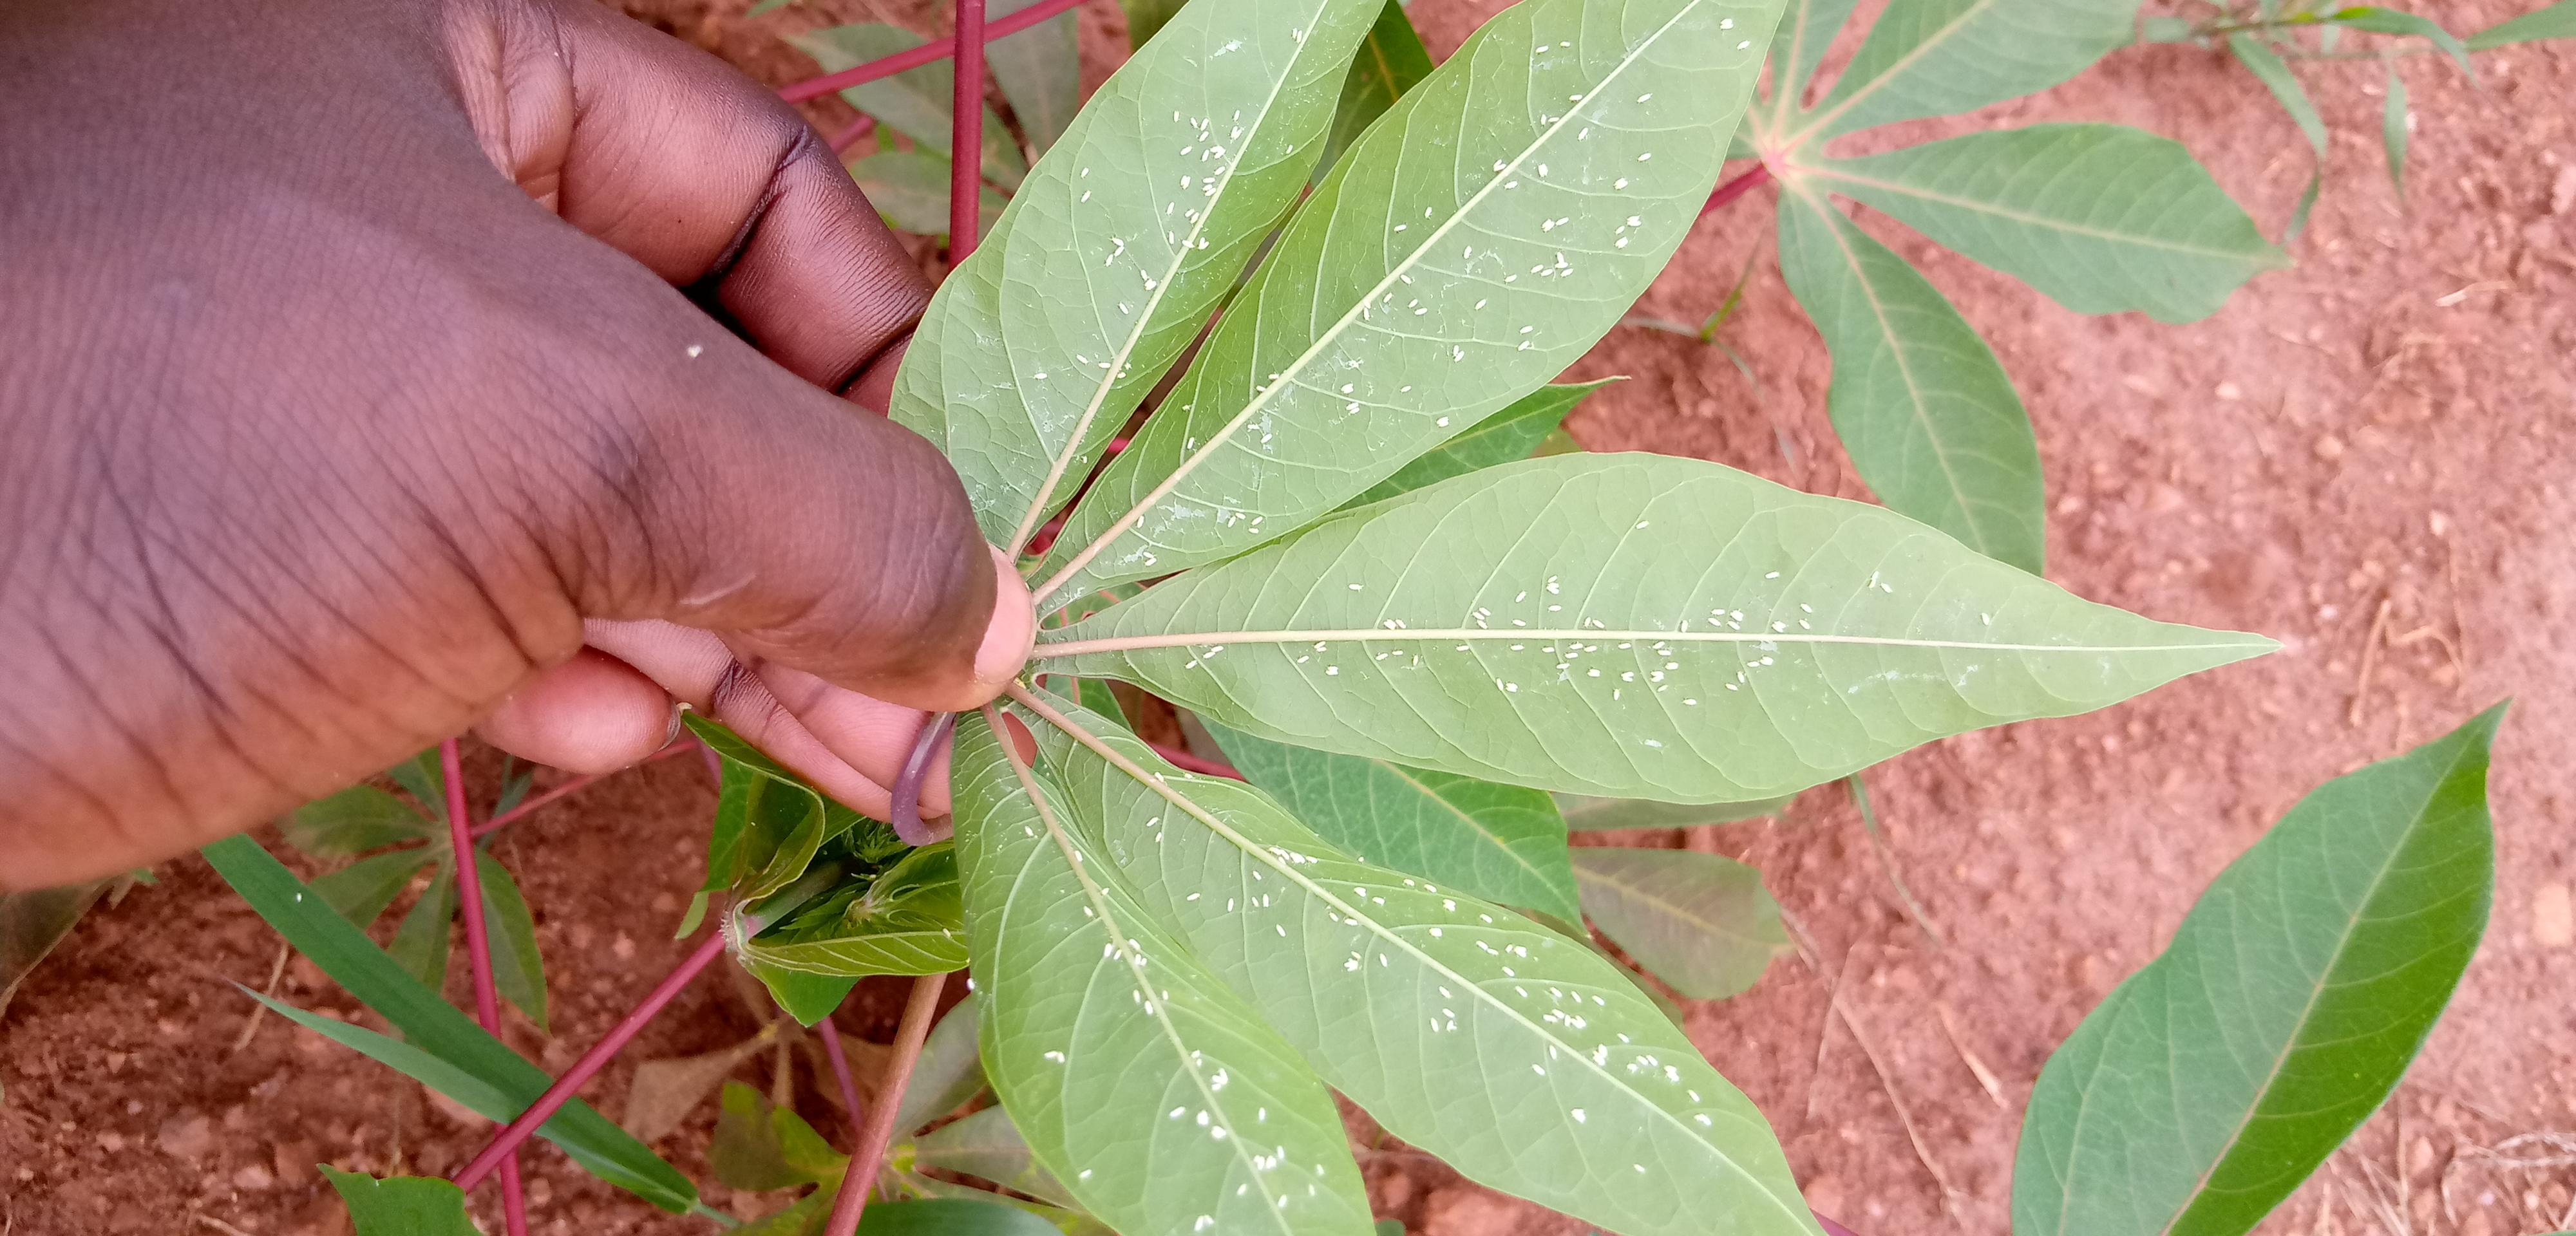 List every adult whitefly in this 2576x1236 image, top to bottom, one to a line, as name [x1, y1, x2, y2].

whitefly [1719, 17, 1735, 24]
whitefly [1718, 24, 1734, 31]
whitefly [1292, 25, 1298, 41]
whitefly [1296, 28, 1304, 45]
whitefly [1735, 37, 1752, 53]
whitefly [1558, 39, 1572, 49]
whitefly [1225, 43, 1236, 53]
whitefly [1534, 44, 1551, 55]
whitefly [1634, 91, 1654, 104]
whitefly [1567, 93, 1584, 102]
whitefly [1233, 108, 1242, 122]
whitefly [1173, 109, 1180, 123]
whitefly [1539, 111, 1547, 126]
whitefly [1189, 115, 1200, 130]
whitefly [1200, 116, 1210, 130]
whitefly [1548, 116, 1561, 123]
whitefly [1230, 125, 1238, 140]
whitefly [1577, 125, 1591, 144]
whitefly [1234, 128, 1243, 140]
whitefly [1198, 129, 1211, 144]
whitefly [1209, 143, 1225, 153]
whitefly [1284, 143, 1295, 156]
whitefly [1179, 144, 1193, 156]
whitefly [1200, 148, 1210, 163]
whitefly [1213, 149, 1227, 160]
whitefly [1636, 151, 1653, 162]
whitefly [1492, 158, 1503, 168]
whitefly [1493, 162, 1508, 172]
whitefly [1542, 162, 1549, 176]
whitefly [1537, 163, 1544, 178]
whitefly [1213, 165, 1226, 176]
whitefly [1079, 166, 1091, 180]
whitefly [1180, 174, 1187, 187]
whitefly [1182, 175, 1191, 190]
whitefly [1201, 175, 1216, 184]
whitefly [1613, 176, 1626, 186]
whitefly [1504, 178, 1519, 190]
whitefly [1614, 180, 1629, 191]
whitefly [1202, 183, 1213, 192]
whitefly [1204, 187, 1217, 197]
whitefly [1079, 189, 1094, 203]
whitefly [1166, 200, 1176, 217]
whitefly [1422, 205, 1435, 221]
whitefly [1184, 207, 1195, 218]
whitefly [1189, 211, 1200, 225]
whitefly [1625, 214, 1640, 221]
whitefly [1555, 215, 1570, 227]
whitefly [1542, 217, 1552, 229]
whitefly [1544, 221, 1555, 233]
whitefly [1626, 221, 1643, 227]
whitefly [1392, 223, 1409, 233]
whitefly [1615, 224, 1625, 236]
whitefly [1167, 229, 1176, 246]
whitefly [1615, 235, 1627, 248]
whitefly [1111, 236, 1125, 247]
whitefly [1197, 236, 1205, 250]
whitefly [1181, 238, 1197, 250]
whitefly [1618, 239, 1629, 249]
whitefly [1201, 240, 1210, 252]
whitefly [1461, 244, 1474, 261]
whitefly [1113, 245, 1125, 258]
whitefly [1556, 250, 1567, 263]
whitefly [1105, 252, 1114, 268]
whitefly [1554, 262, 1570, 269]
whitefly [1529, 263, 1544, 276]
whitefly [1560, 267, 1575, 279]
whitefly [1140, 267, 1149, 281]
whitefly [1540, 267, 1554, 277]
whitefly [1503, 272, 1518, 285]
whitefly [1399, 274, 1413, 286]
whitefly [1144, 277, 1153, 287]
whitefly [1145, 280, 1157, 291]
whitefly [1382, 291, 1393, 304]
whitefly [1472, 297, 1488, 312]
whitefly [1408, 297, 1419, 309]
whitefly [1363, 299, 1373, 310]
whitefly [1118, 299, 1130, 316]
whitefly [1363, 305, 1371, 321]
whitefly [1412, 306, 1429, 317]
whitefly [1517, 323, 1535, 335]
whitefly [1516, 339, 1531, 353]
whitefly [1452, 343, 1459, 357]
whitefly [1453, 349, 1466, 364]
whitefly [1075, 351, 1089, 366]
whitefly [1096, 360, 1112, 370]
whitefly [1123, 361, 1134, 372]
whitefly [1032, 371, 1050, 381]
whitefly [1115, 371, 1128, 380]
whitefly [1267, 372, 1280, 379]
whitefly [1340, 382, 1354, 392]
whitefly [1255, 384, 1267, 393]
whitefly [1399, 384, 1414, 394]
whitefly [1343, 387, 1354, 395]
whitefly [1345, 401, 1359, 411]
whitefly [1180, 403, 1191, 413]
whitefly [1349, 406, 1361, 415]
whitefly [1435, 415, 1450, 426]
whitefly [1439, 420, 1450, 430]
whitefly [1246, 422, 1261, 430]
whitefly [1260, 432, 1273, 444]
whitefly [1186, 435, 1197, 451]
whitefly [1081, 453, 1090, 465]
whitefly [1235, 511, 1248, 521]
whitefly [1136, 514, 1144, 529]
whitefly [1227, 515, 1236, 529]
whitefly [1250, 515, 1264, 527]
whitefly [1634, 517, 1651, 531]
whitefly [1247, 526, 1260, 535]
whitefly [1143, 550, 1155, 558]
whitefly [1144, 557, 1157, 567]
whitefly [1762, 568, 1781, 579]
whitefly [1870, 569, 1880, 580]
whitefly [1547, 574, 1558, 583]
whitefly [1868, 579, 1877, 590]
whitefly [1348, 581, 1365, 592]
whitefly [1879, 581, 1894, 594]
whitefly [1546, 583, 1560, 588]
whitefly [1546, 586, 1560, 595]
whitefly [1514, 588, 1528, 604]
whitefly [1799, 602, 1814, 614]
whitefly [1547, 604, 1563, 612]
whitefly [1478, 606, 1492, 617]
whitefly [1710, 607, 1727, 616]
whitefly [1732, 609, 1744, 617]
whitefly [1472, 610, 1486, 620]
whitefly [1729, 611, 1743, 622]
whitefly [1980, 611, 1991, 627]
whitefly [1584, 615, 1592, 628]
whitefly [1707, 616, 1722, 628]
whitefly [1395, 617, 1408, 630]
whitefly [1510, 617, 1528, 628]
whitefly [1387, 618, 1397, 628]
whitefly [1680, 618, 1689, 634]
whitefly [1797, 618, 1812, 630]
whitefly [1476, 619, 1489, 630]
whitefly [1591, 619, 1605, 628]
whitefly [1726, 619, 1741, 631]
whitefly [1773, 619, 1787, 629]
whitefly [1382, 621, 1395, 630]
whitefly [1770, 623, 1783, 633]
whitefly [1651, 639, 1666, 650]
whitefly [1314, 640, 1327, 648]
whitefly [1616, 641, 1633, 650]
whitefly [1454, 642, 1470, 653]
whitefly [1569, 642, 1584, 650]
whitefly [1508, 644, 1525, 651]
whitefly [1209, 644, 1224, 652]
whitefly [1584, 644, 1598, 653]
whitefly [1540, 645, 1557, 653]
whitefly [1316, 646, 1327, 653]
whitefly [1390, 648, 1405, 657]
whitefly [1656, 649, 1672, 657]
whitefly [1201, 651, 1216, 660]
whitefly [1374, 651, 1388, 662]
whitefly [1563, 651, 1580, 660]
whitefly [1411, 653, 1419, 668]
whitefly [1295, 654, 1310, 666]
whitefly [1761, 654, 1775, 662]
whitefly [1184, 658, 1199, 671]
whitefly [1759, 659, 1772, 667]
whitefly [1746, 660, 1761, 668]
whitefly [1665, 661, 1680, 666]
whitefly [1555, 662, 1571, 669]
whitefly [1326, 665, 1340, 670]
whitefly [1664, 665, 1680, 671]
whitefly [1588, 668, 1601, 673]
whitefly [1736, 669, 1747, 685]
whitefly [1324, 670, 1340, 677]
whitefly [1620, 670, 1635, 677]
whitefly [1649, 670, 1666, 676]
whitefly [1586, 671, 1601, 679]
whitefly [1650, 675, 1665, 683]
whitefly [1622, 676, 1634, 683]
whitefly [1495, 677, 1504, 692]
whitefly [1506, 681, 1519, 689]
whitefly [1724, 682, 1738, 692]
whitefly [1656, 683, 1669, 694]
whitefly [1612, 686, 1620, 702]
whitefly [1505, 686, 1517, 693]
whitefly [1681, 697, 1699, 707]
whitefly [1154, 770, 1166, 783]
whitefly [1184, 772, 1195, 780]
whitefly [1145, 816, 1160, 828]
whitefly [1023, 823, 1035, 837]
whitefly [1153, 830, 1162, 844]
whitefly [1267, 846, 1282, 856]
whitefly [1280, 848, 1290, 861]
whitefly [1074, 849, 1084, 863]
whitefly [1289, 851, 1300, 864]
whitefly [1297, 852, 1306, 865]
whitefly [1305, 854, 1319, 864]
whitefly [1356, 854, 1367, 864]
whitefly [1278, 856, 1287, 865]
whitefly [1250, 869, 1264, 882]
whitefly [1402, 877, 1416, 887]
whitefly [1423, 883, 1437, 894]
whitefly [1099, 885, 1111, 897]
whitefly [1354, 886, 1367, 892]
whitefly [1353, 888, 1367, 897]
whitefly [1186, 891, 1202, 902]
whitefly [1262, 892, 1271, 909]
whitefly [1250, 895, 1260, 908]
whitefly [1370, 895, 1385, 905]
whitefly [1226, 896, 1235, 913]
whitefly [1441, 897, 1457, 906]
whitefly [1442, 903, 1455, 912]
whitefly [1082, 904, 1096, 919]
whitefly [1327, 910, 1339, 922]
whitefly [1478, 913, 1494, 924]
whitefly [1341, 917, 1359, 927]
whitefly [1275, 922, 1289, 939]
whitefly [1128, 937, 1142, 950]
whitefly [1475, 939, 1488, 950]
whitefly [1103, 942, 1113, 958]
whitefly [1504, 942, 1515, 953]
whitefly [1515, 945, 1528, 952]
whitefly [1486, 947, 1500, 956]
whitefly [1112, 948, 1122, 960]
whitefly [1513, 948, 1527, 958]
whitefly [1350, 949, 1363, 959]
whitefly [1378, 951, 1390, 968]
whitefly [1135, 953, 1142, 966]
whitefly [1141, 957, 1148, 967]
whitefly [1342, 959, 1359, 967]
whitefly [1501, 965, 1515, 978]
whitefly [1346, 966, 1359, 973]
whitefly [1437, 984, 1454, 999]
whitefly [1514, 985, 1528, 998]
whitefly [1549, 986, 1563, 998]
whitefly [1132, 987, 1142, 1004]
whitefly [1160, 988, 1170, 1001]
whitefly [1570, 989, 1583, 1004]
whitefly [1589, 993, 1605, 1007]
whitefly [1144, 997, 1155, 1016]
whitefly [1440, 1007, 1456, 1018]
whitefly [1550, 1007, 1565, 1019]
whitefly [1564, 1012, 1571, 1027]
whitefly [1542, 1013, 1557, 1023]
whitefly [1575, 1015, 1587, 1027]
whitefly [1428, 1016, 1441, 1033]
whitefly [1571, 1017, 1582, 1029]
whitefly [1445, 1018, 1459, 1033]
whitefly [1616, 1031, 1631, 1044]
whitefly [1598, 1042, 1603, 1056]
whitefly [1548, 1043, 1559, 1060]
whitefly [1603, 1044, 1609, 1059]
whitefly [1189, 1048, 1201, 1059]
whitefly [1043, 1049, 1059, 1059]
whitefly [1057, 1050, 1066, 1064]
whitefly [1635, 1054, 1649, 1065]
whitefly [1645, 1054, 1658, 1067]
whitefly [1592, 1055, 1606, 1066]
whitefly [1195, 1059, 1203, 1067]
whitefly [1530, 1063, 1547, 1077]
whitefly [1625, 1063, 1638, 1072]
whitefly [1662, 1063, 1678, 1072]
whitefly [1218, 1066, 1230, 1078]
whitefly [1665, 1071, 1680, 1083]
whitefly [1211, 1074, 1228, 1084]
whitefly [1210, 1083, 1222, 1092]
whitefly [1686, 1087, 1701, 1102]
whitefly [1169, 1105, 1187, 1118]
whitefly [1257, 1105, 1268, 1123]
whitefly [1570, 1107, 1584, 1114]
whitefly [1202, 1109, 1209, 1126]
whitefly [1197, 1110, 1202, 1125]
whitefly [1692, 1112, 1703, 1121]
whitefly [1701, 1112, 1713, 1127]
whitefly [1571, 1114, 1587, 1125]
whitefly [1213, 1125, 1227, 1136]
whitefly [1211, 1129, 1221, 1139]
whitefly [1276, 1144, 1286, 1159]
whitefly [1253, 1154, 1260, 1162]
whitefly [1265, 1154, 1273, 1169]
whitefly [1257, 1155, 1265, 1171]
whitefly [1272, 1156, 1277, 1169]
whitefly [1633, 1161, 1646, 1173]
whitefly [1316, 1162, 1326, 1176]
whitefly [1077, 1167, 1095, 1179]
whitefly [1234, 1182, 1248, 1196]
whitefly [1307, 1182, 1318, 1198]
whitefly [1276, 1192, 1288, 1208]
whitefly [1193, 1213, 1204, 1231]
whitefly [1204, 1213, 1217, 1226]